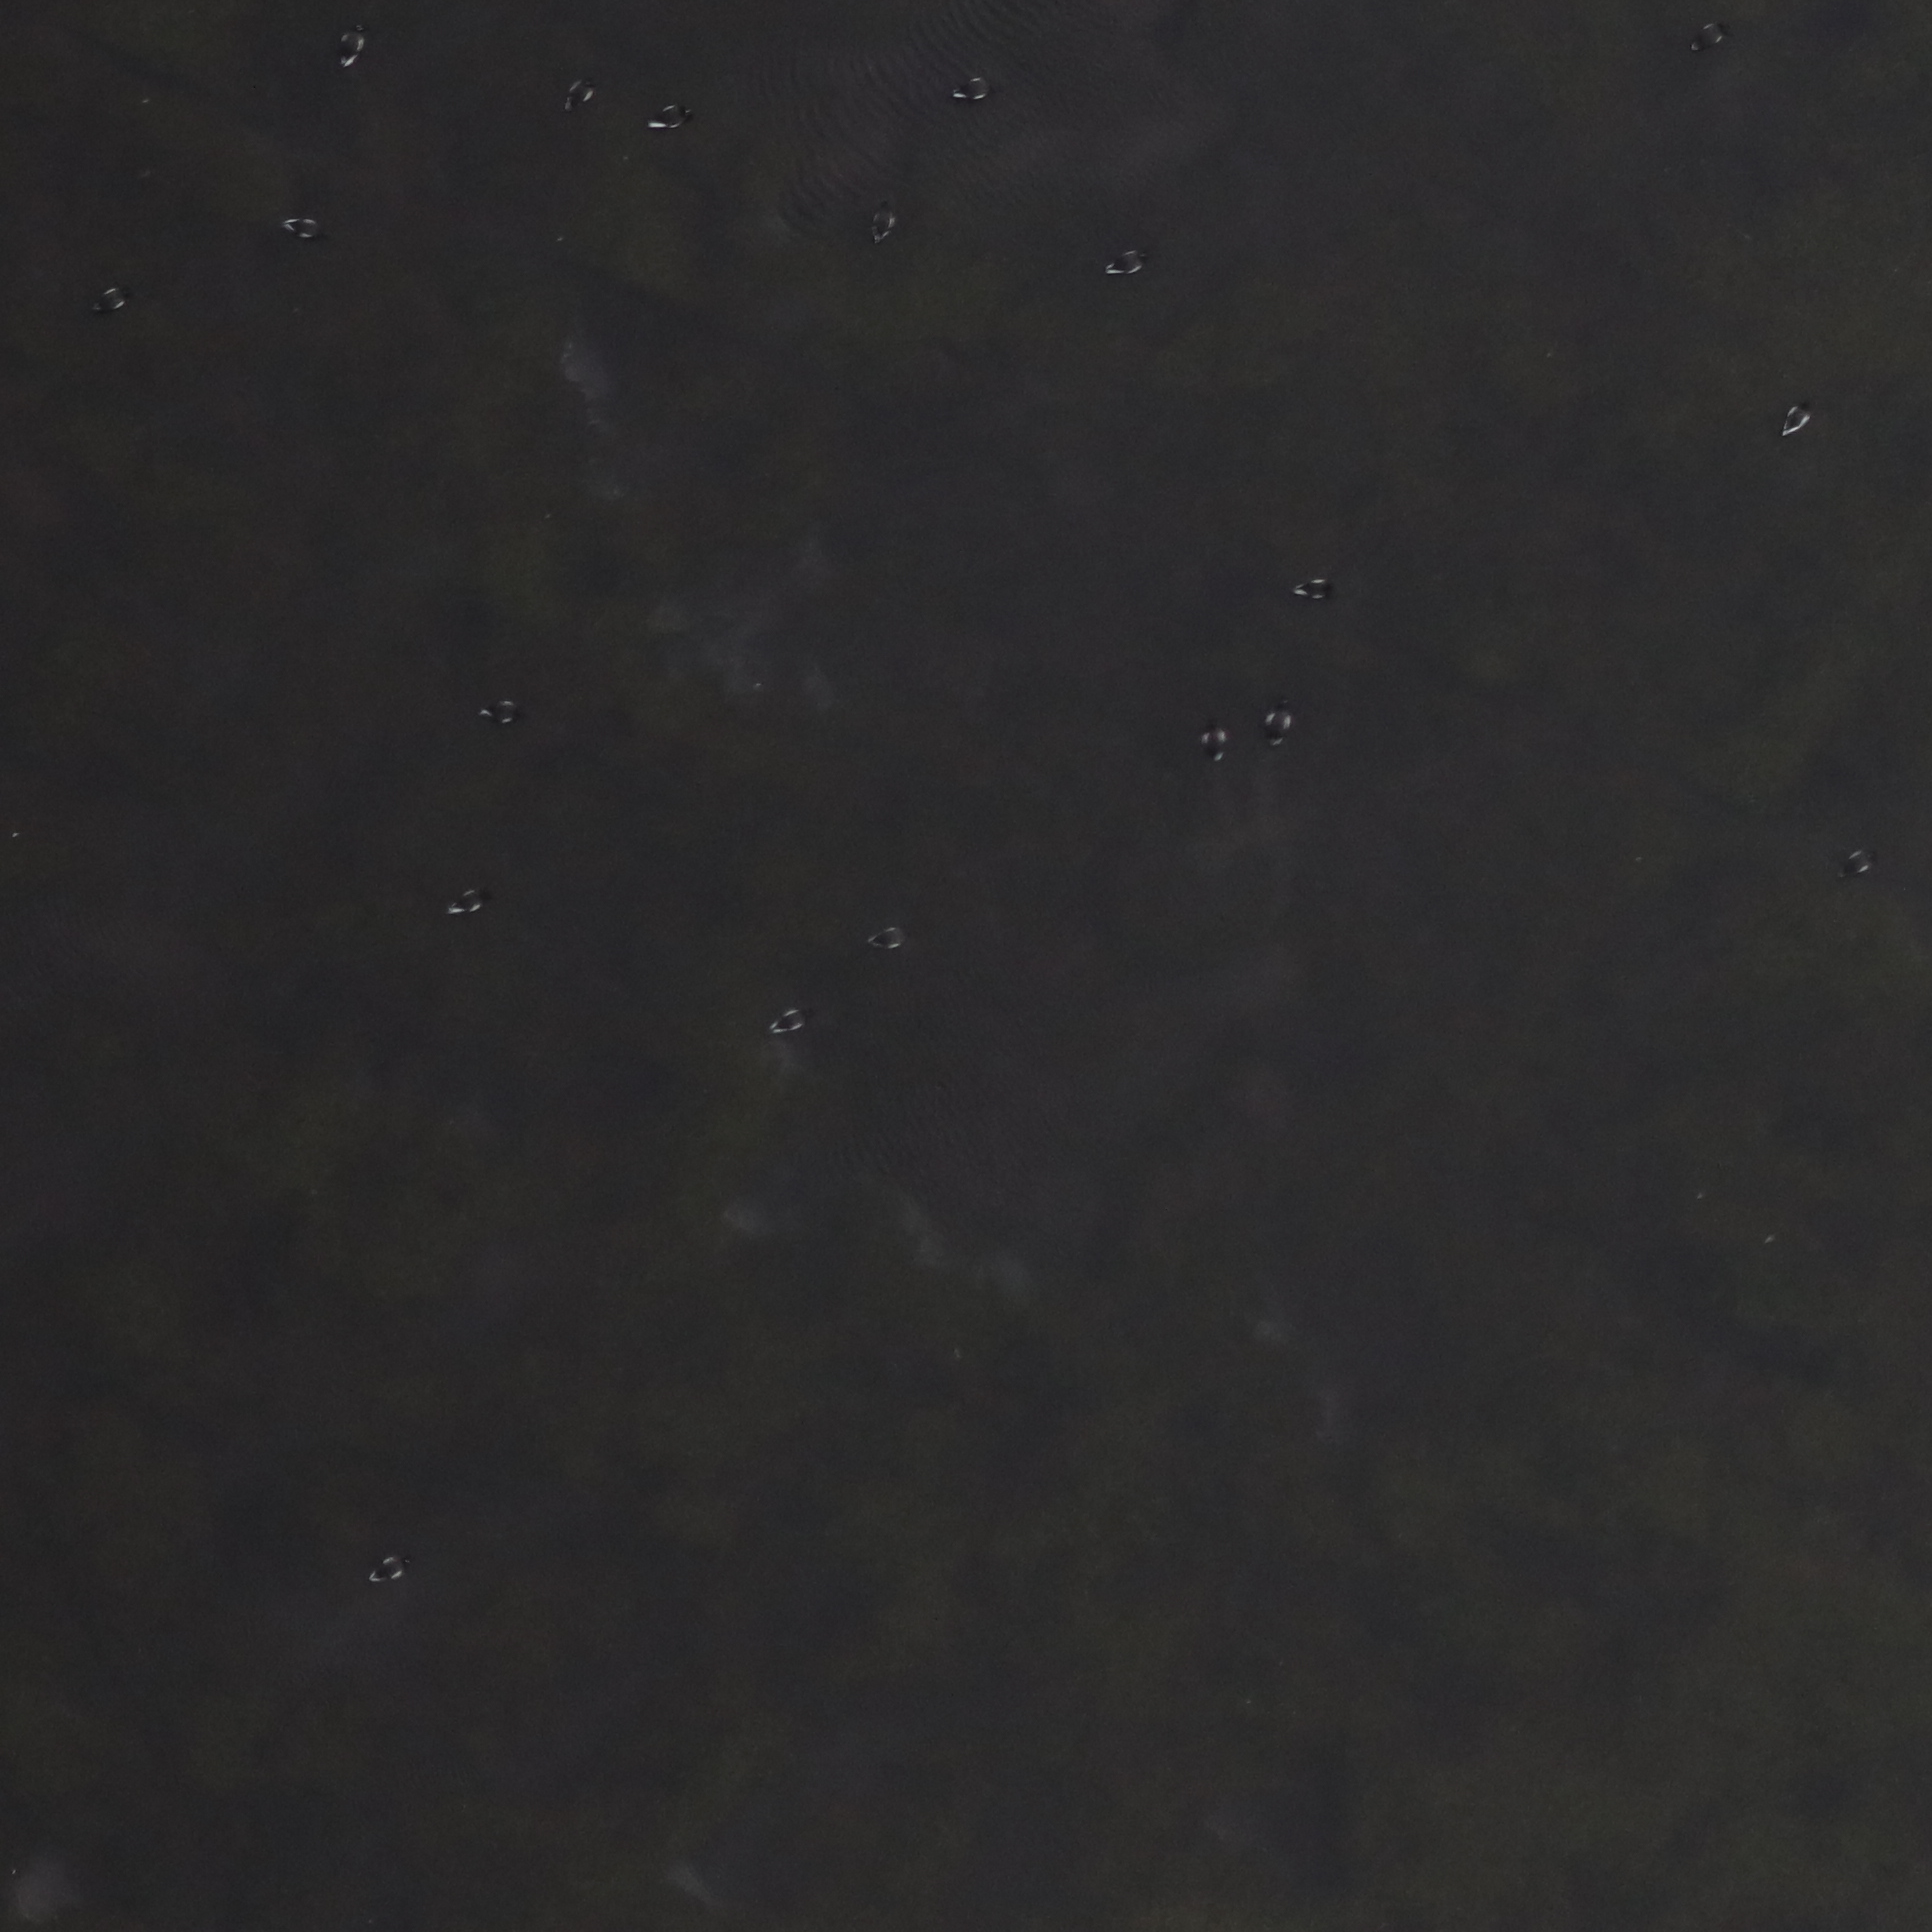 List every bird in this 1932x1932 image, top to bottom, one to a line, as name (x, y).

brant (1708, 39)
brant (351, 45)
brant (972, 88)
brant (578, 98)
brant (669, 118)
brant (883, 218)
brant (304, 229)
brant (1123, 262)
brant (112, 300)
brant (1797, 418)
brant (1313, 589)
brant (498, 710)
brant (1279, 724)
brant (1211, 747)
brant (1862, 860)
brant (468, 901)
brant (893, 938)
brant (797, 1020)
brant (391, 1567)